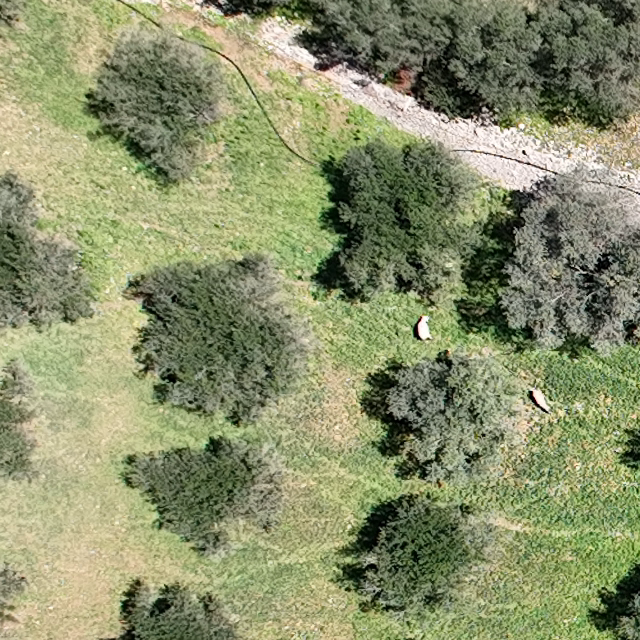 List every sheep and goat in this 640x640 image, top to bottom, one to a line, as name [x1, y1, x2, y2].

sheep [417, 315, 432, 341]
sheep [529, 389, 552, 411]